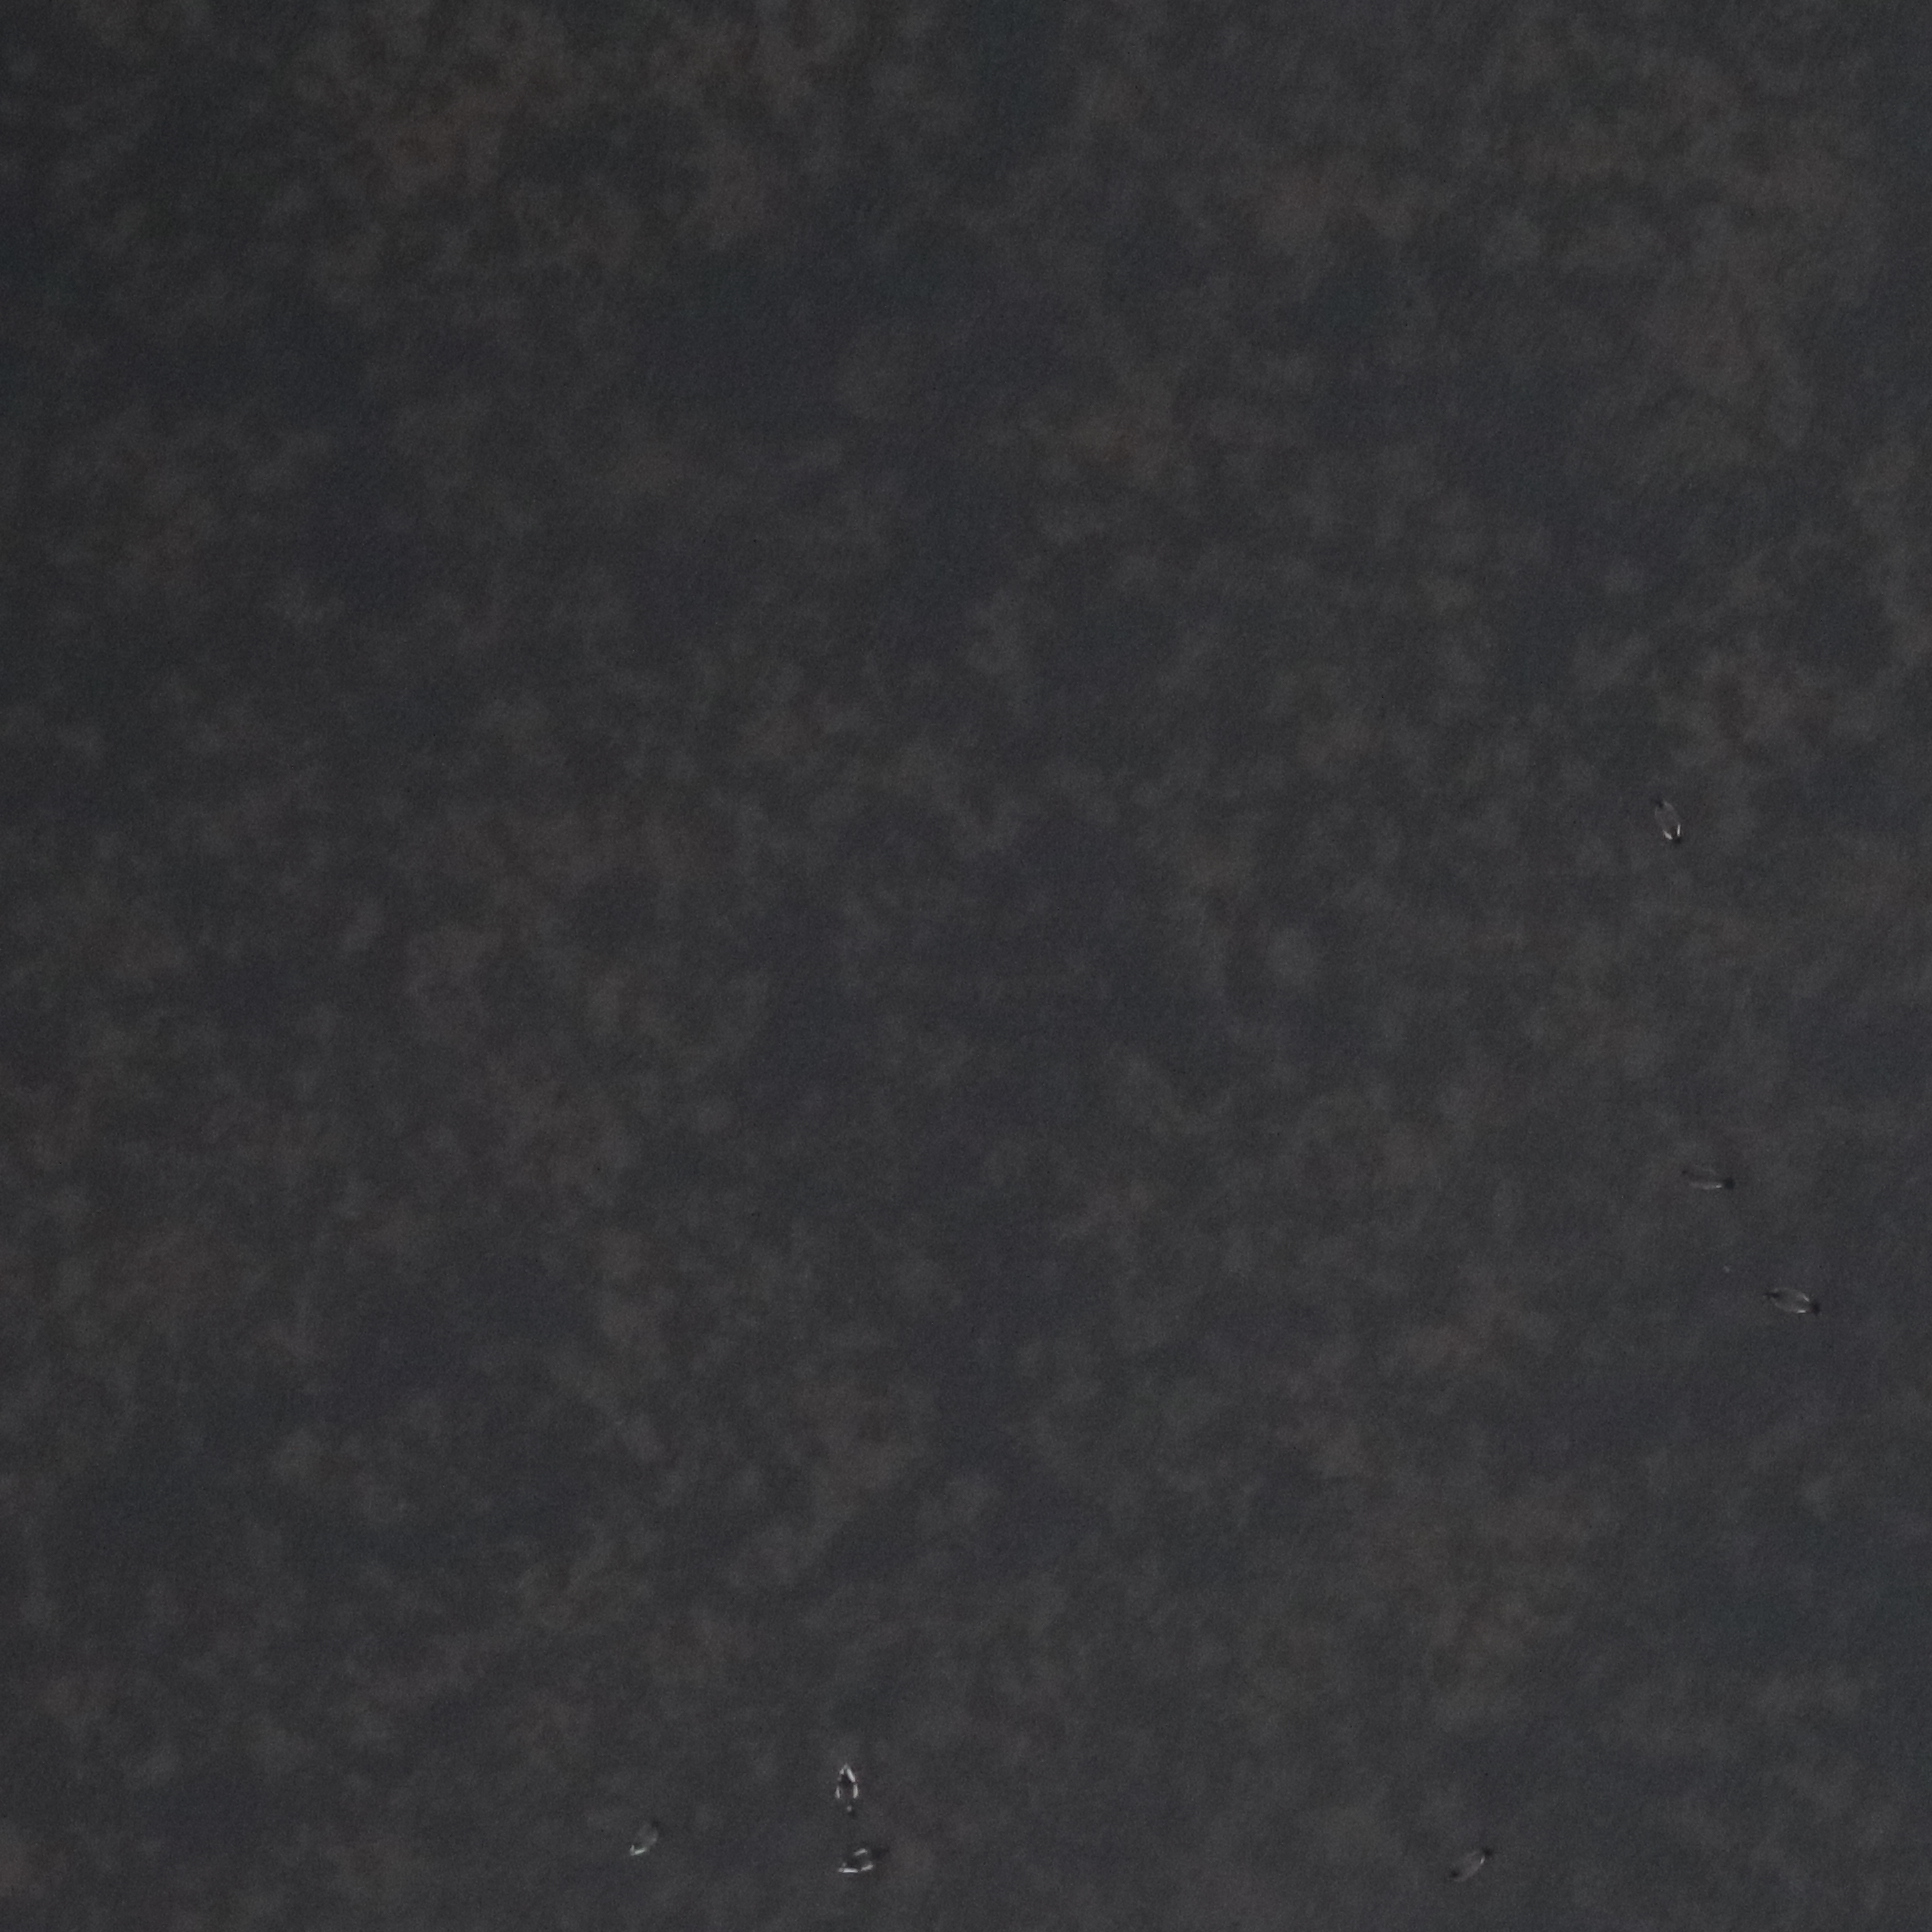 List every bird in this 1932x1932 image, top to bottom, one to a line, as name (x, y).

Canada goose (1667, 819)
Canada goose (1699, 1174)
Canada goose (1794, 1300)
brant (846, 1789)
brant (641, 1839)
brant (861, 1862)
Canada goose (1469, 1862)